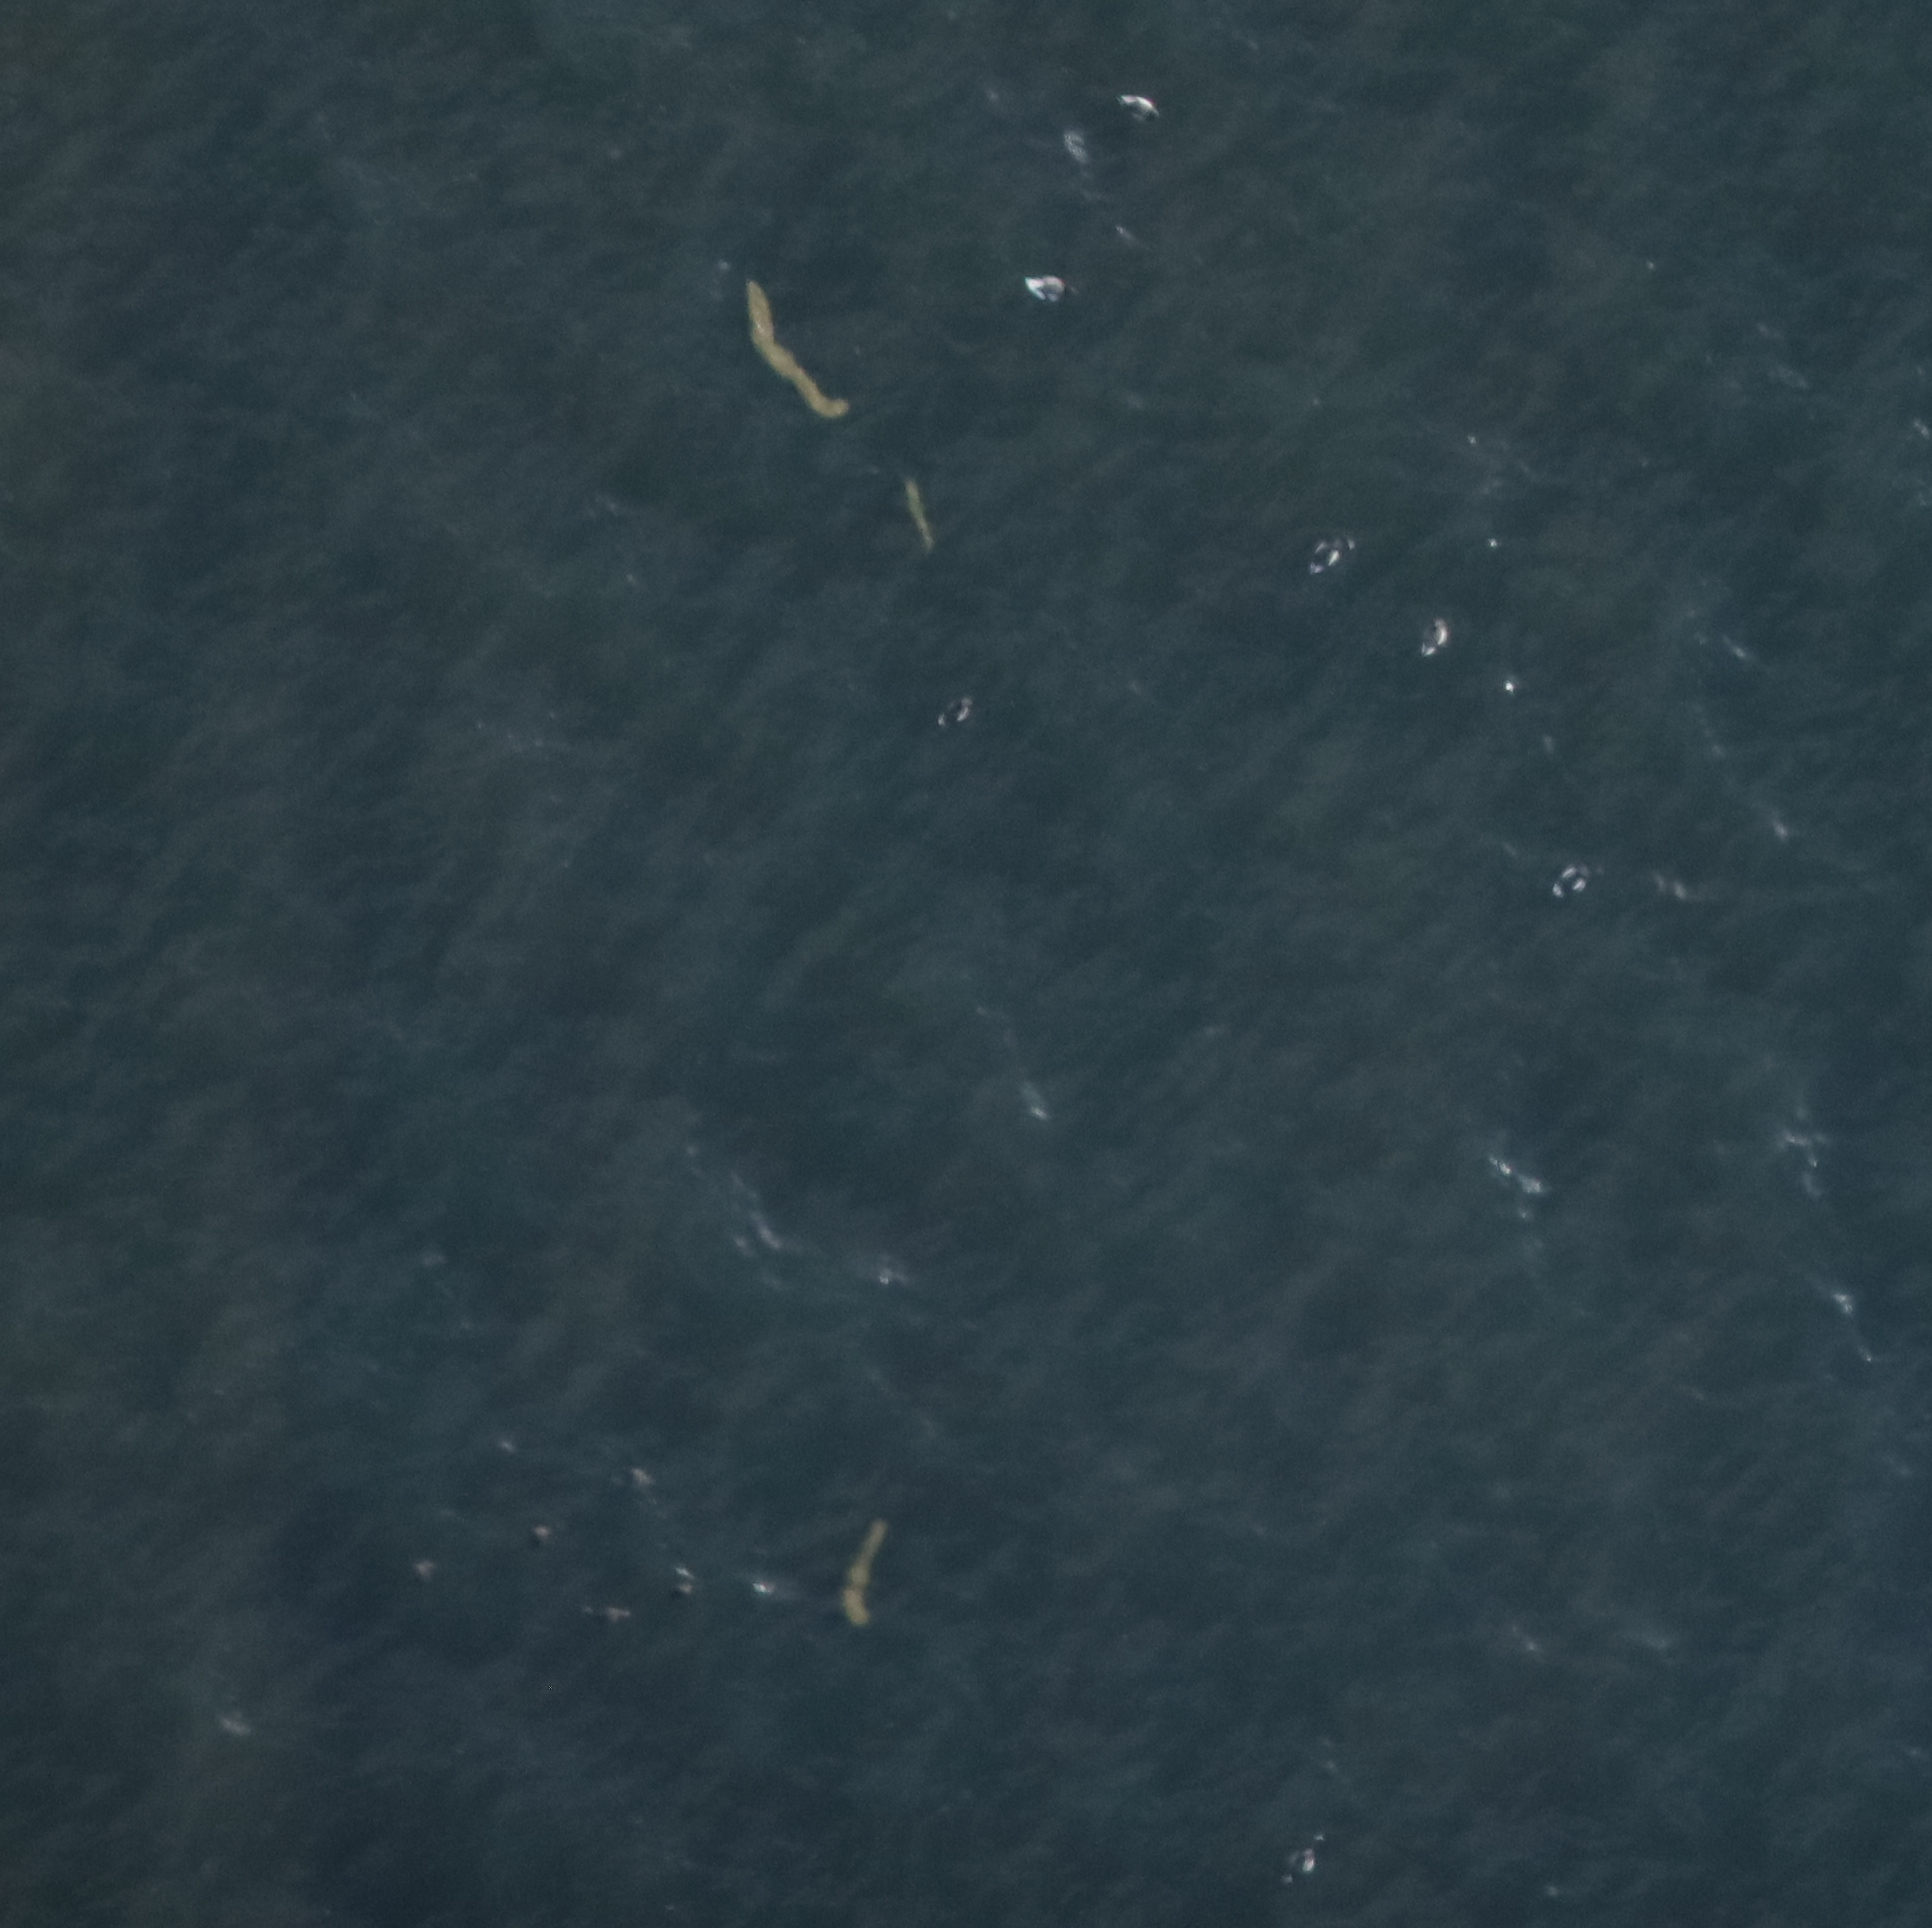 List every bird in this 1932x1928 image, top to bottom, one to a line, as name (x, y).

brant (1143, 106)
brant (1047, 288)
brant (1323, 557)
brant (1433, 635)
brant (956, 711)
brant (1576, 882)
other bird (504, 1448)
other bird (637, 1479)
other bird (538, 1542)
other bird (417, 1571)
other bird (683, 1593)
other bird (598, 1607)
brant (1292, 1861)